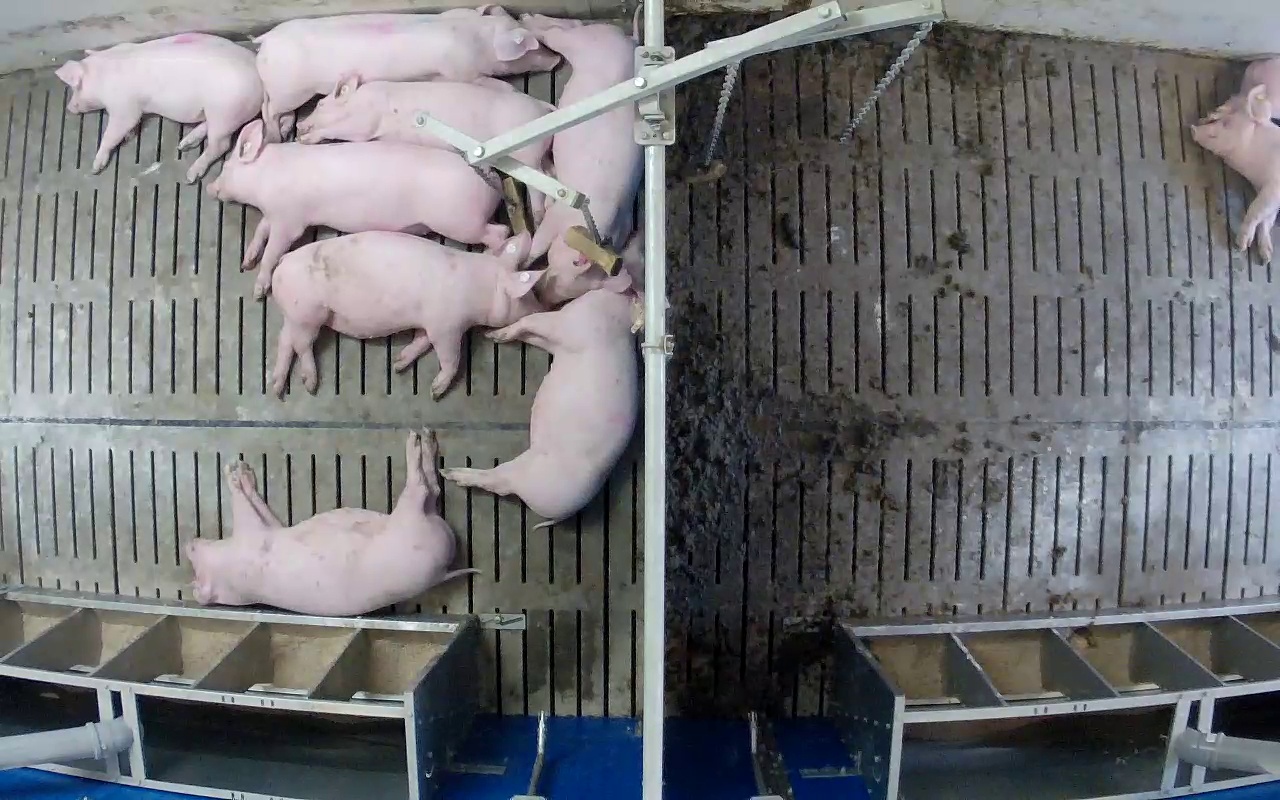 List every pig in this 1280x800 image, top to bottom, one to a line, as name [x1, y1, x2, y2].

pig [520, 3, 646, 310]
pig [247, 6, 565, 145]
pig [54, 32, 265, 185]
pig [1194, 52, 1278, 125]
pig [294, 73, 559, 234]
pig [1190, 84, 1279, 264]
pig [201, 119, 509, 303]
pig [272, 230, 549, 398]
pig [436, 230, 647, 535]
pig [185, 425, 483, 619]